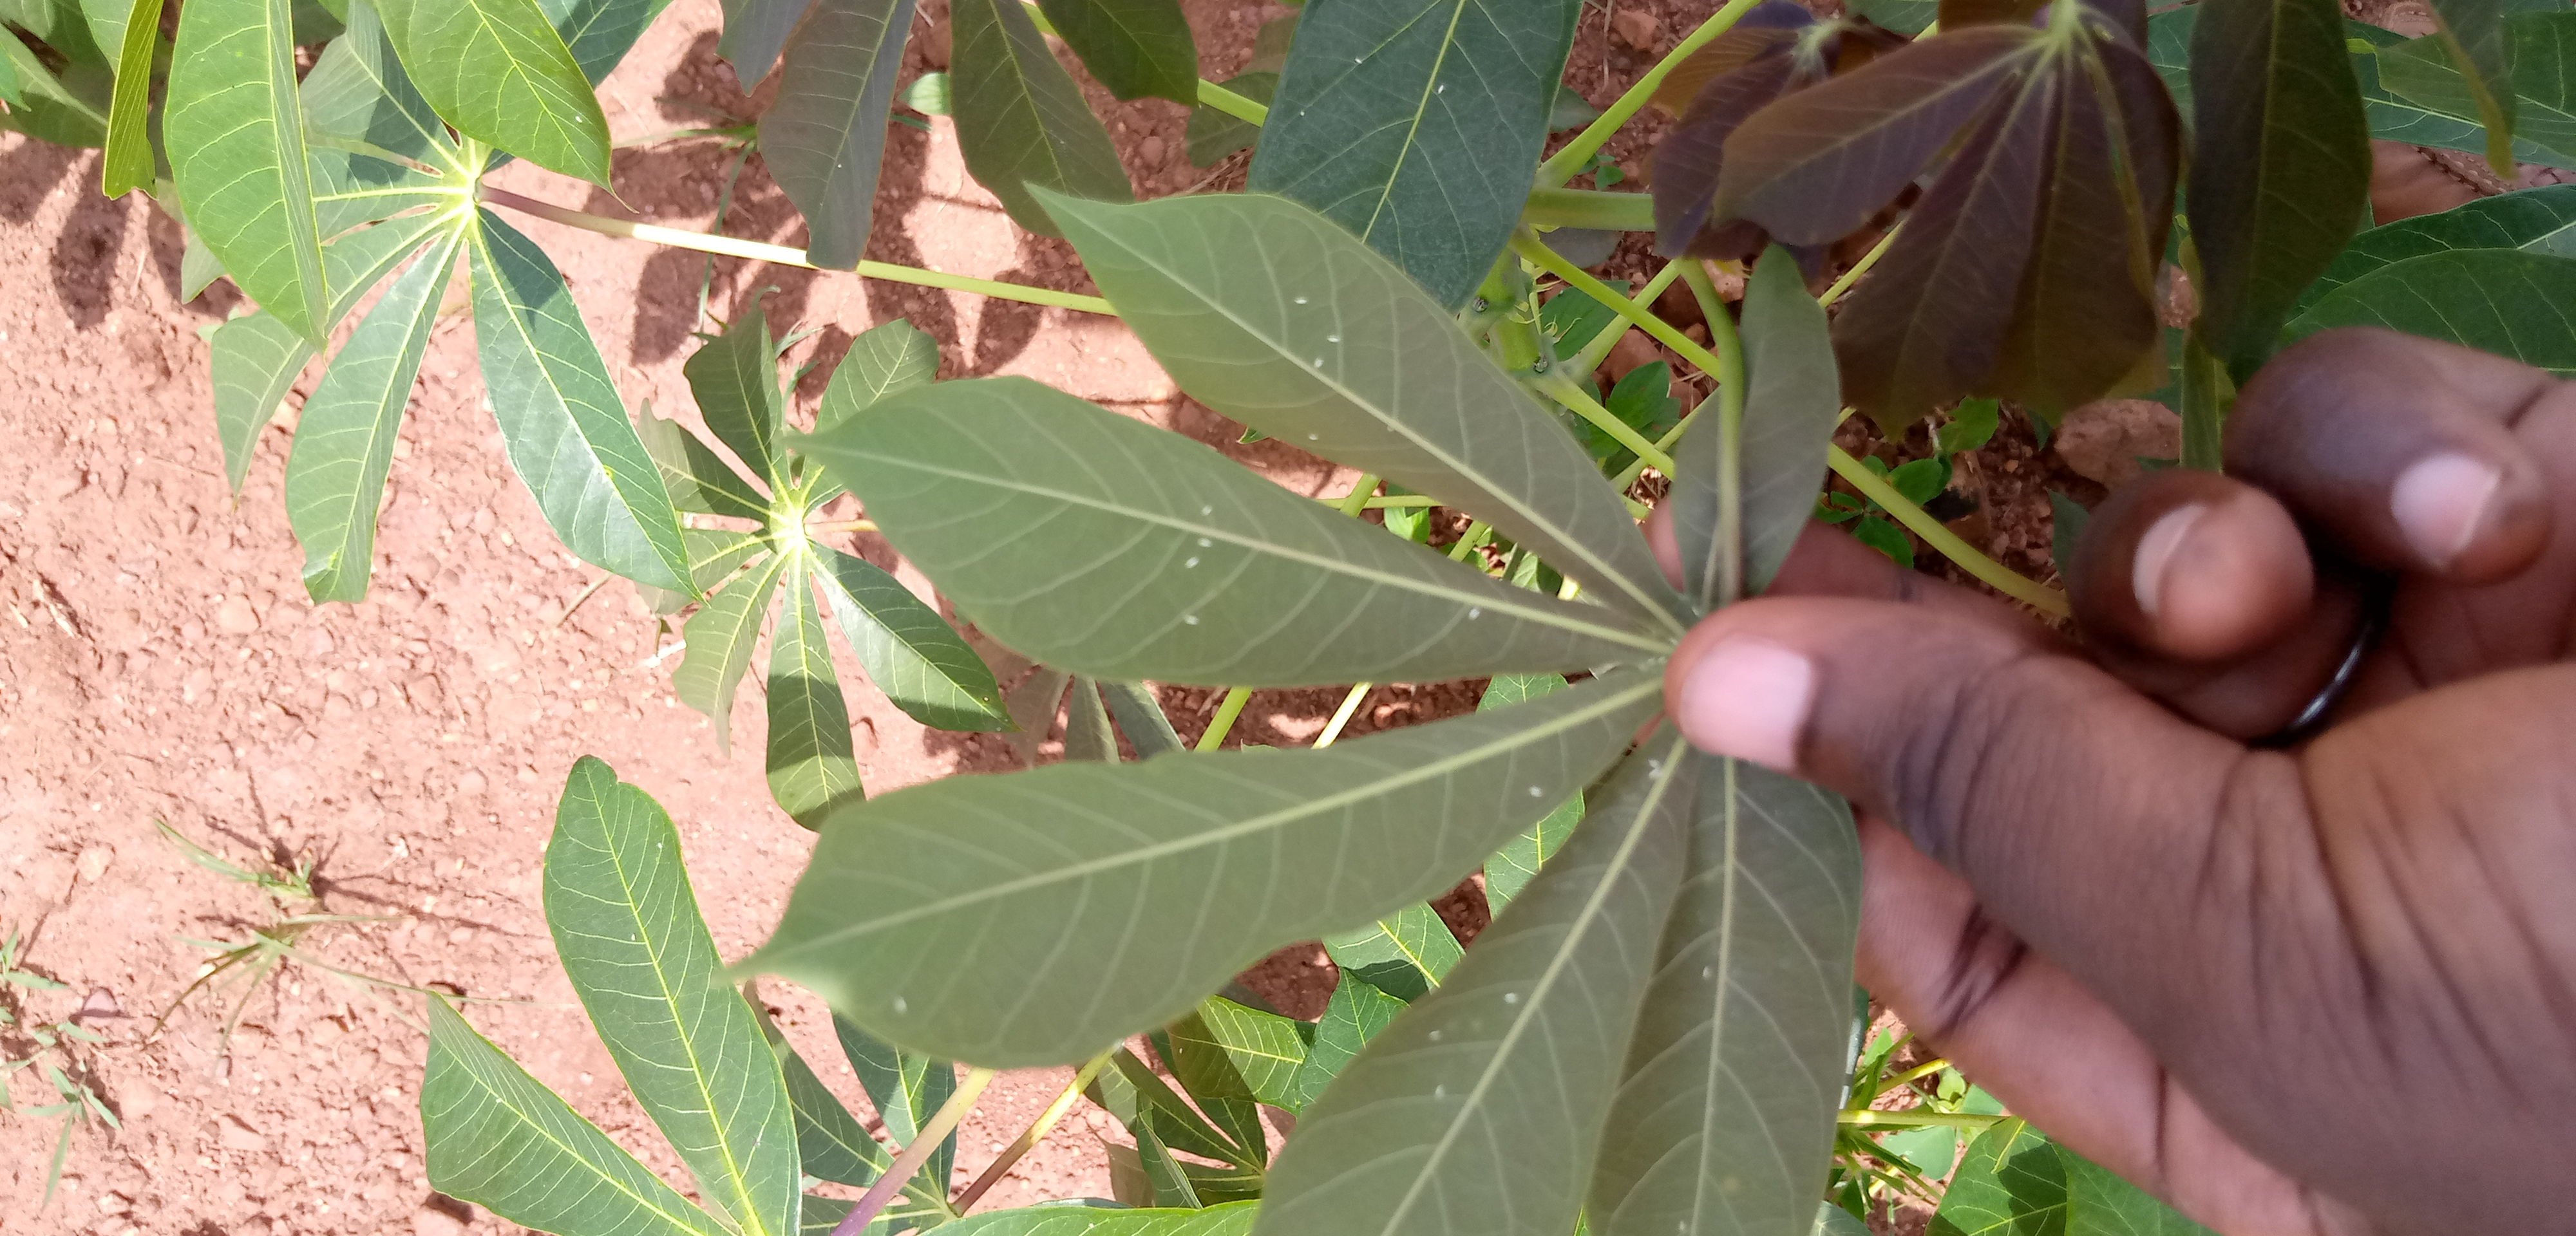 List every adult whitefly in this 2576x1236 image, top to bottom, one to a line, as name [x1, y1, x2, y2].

whitefly [1354, 58, 1363, 65]
whitefly [1434, 83, 1446, 97]
whitefly [574, 113, 587, 127]
whitefly [1292, 295, 1309, 306]
whitefly [1325, 334, 1343, 344]